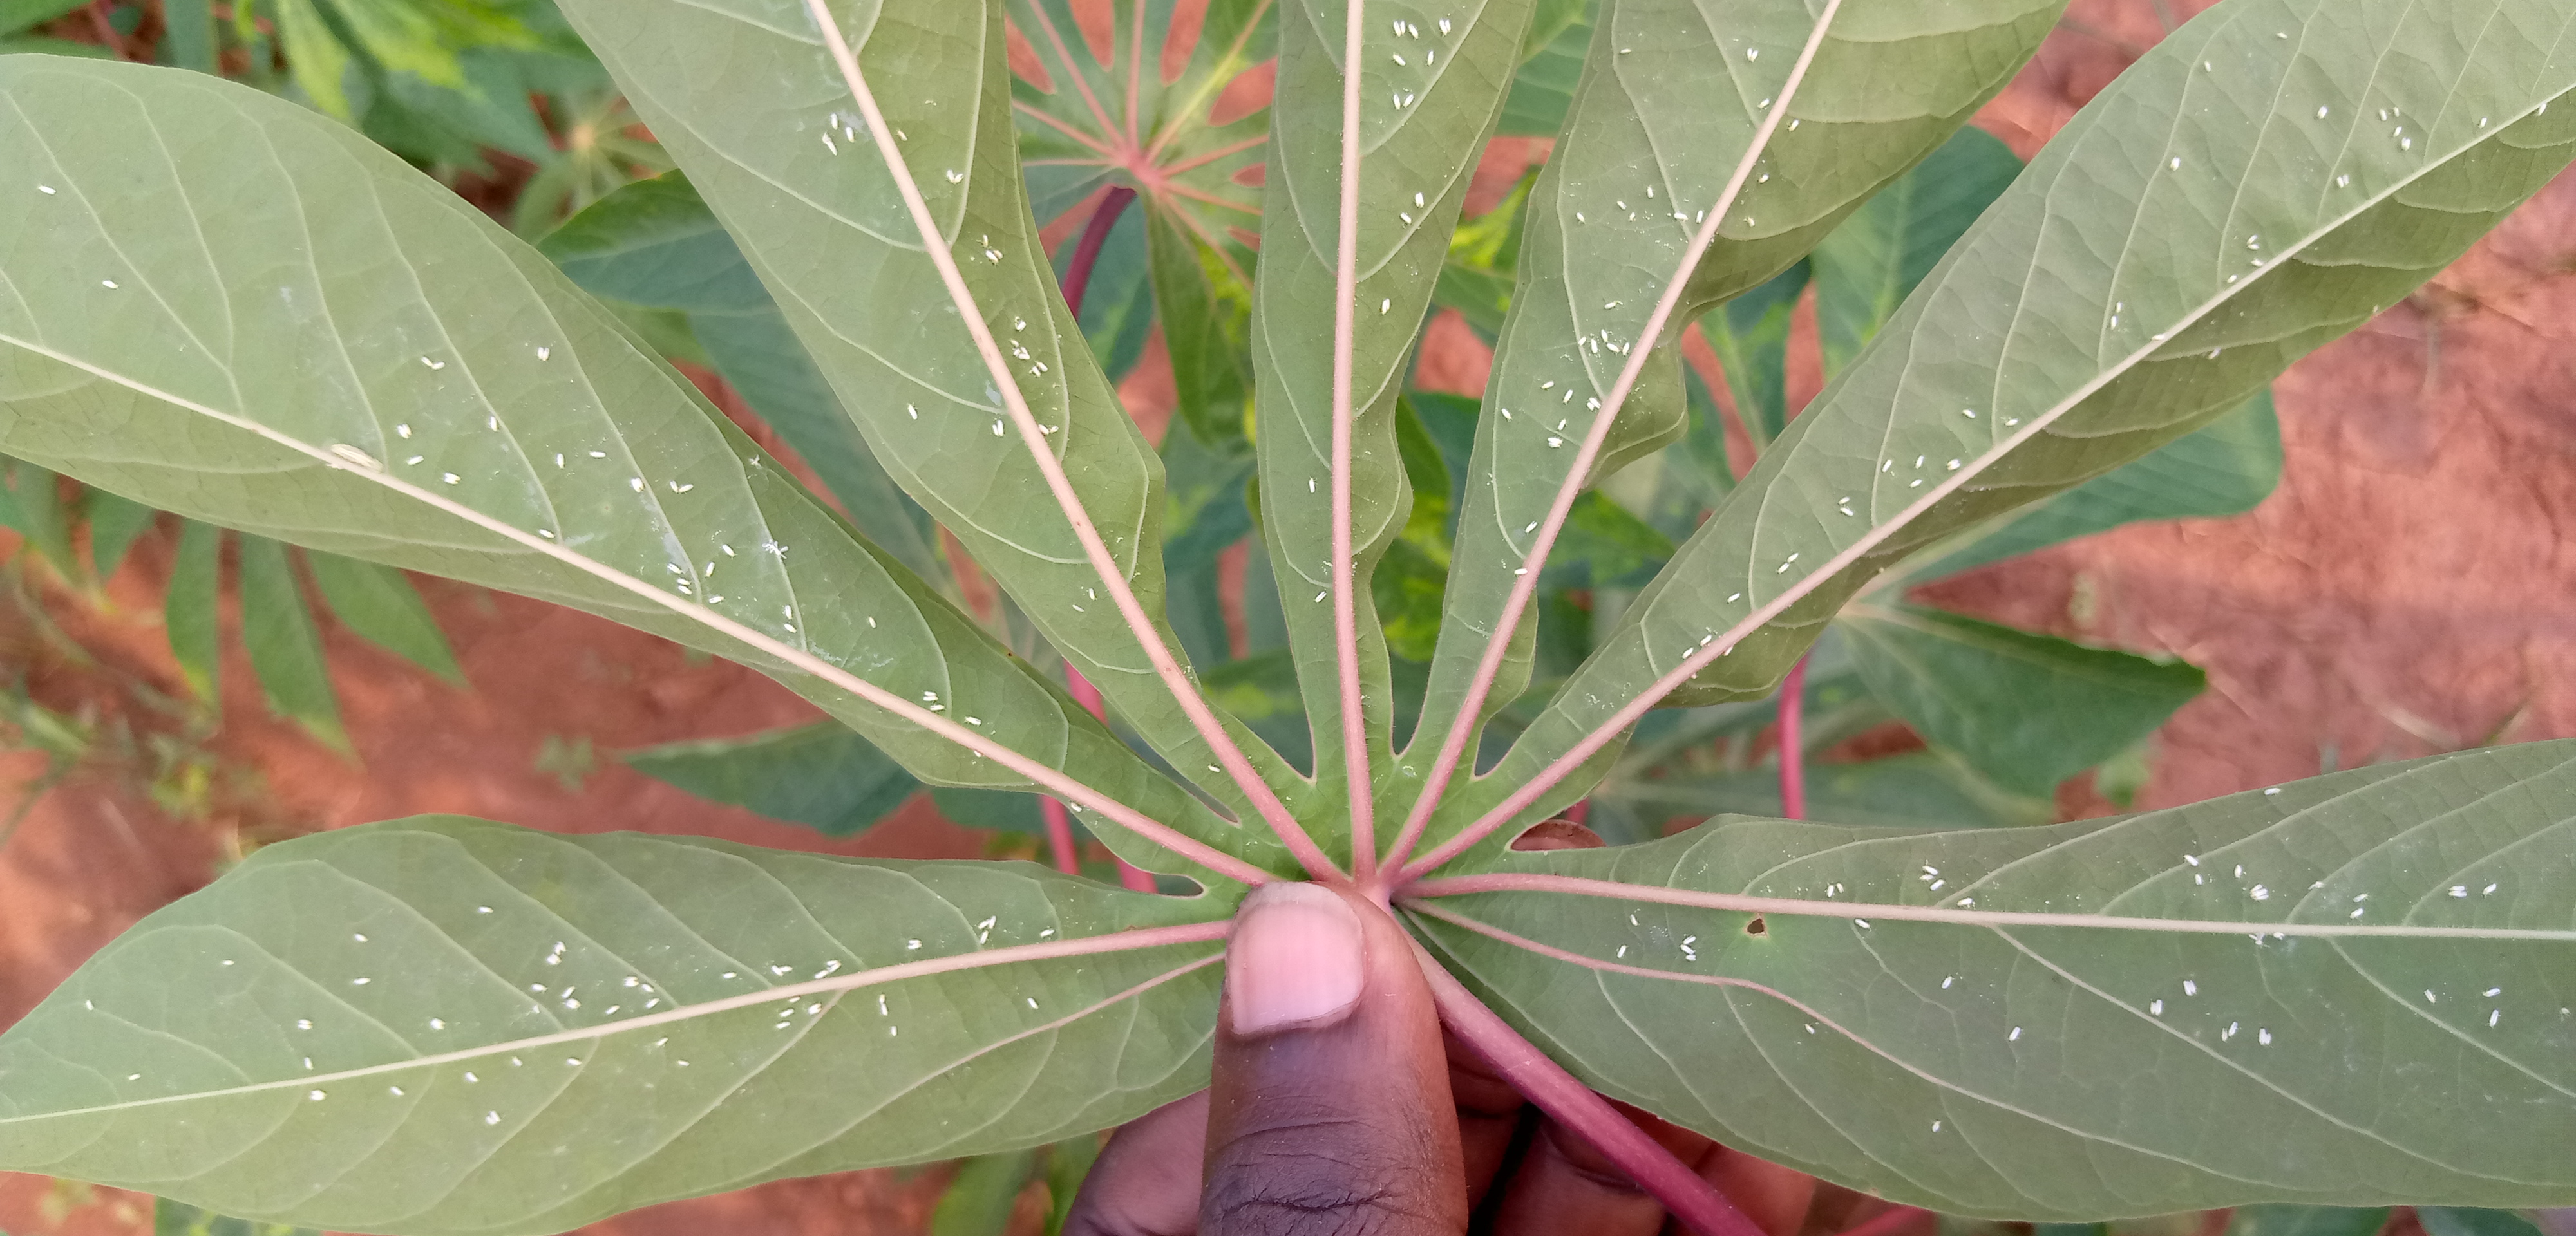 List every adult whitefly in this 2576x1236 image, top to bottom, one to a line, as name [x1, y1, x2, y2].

whitefly [1439, 17, 1455, 37]
whitefly [1400, 17, 1406, 37]
whitefly [1392, 18, 1400, 38]
whitefly [1408, 22, 1419, 40]
whitefly [2276, 30, 2289, 40]
whitefly [1744, 45, 1758, 65]
whitefly [1618, 48, 1633, 56]
whitefly [1425, 50, 1435, 68]
whitefly [1391, 52, 1407, 68]
whitefly [2202, 59, 2213, 73]
whitefly [1403, 89, 1416, 109]
whitefly [1392, 92, 1401, 113]
whitefly [1757, 95, 1772, 109]
whitefly [2536, 101, 2550, 120]
whitefly [2315, 104, 2329, 119]
whitefly [2391, 104, 2400, 118]
whitefly [2376, 107, 2391, 124]
whitefly [829, 111, 840, 131]
whitefly [2477, 115, 2487, 131]
whitefly [1787, 118, 1800, 133]
whitefly [2391, 125, 2404, 138]
whitefly [845, 126, 858, 145]
whitefly [895, 129, 907, 143]
whitefly [821, 132, 839, 158]
whitefly [2399, 136, 2412, 153]
whitefly [2167, 155, 2183, 173]
whitefly [945, 166, 954, 185]
whitefly [954, 171, 967, 186]
whitefly [2334, 171, 2349, 189]
whitefly [1757, 173, 1770, 185]
whitefly [1645, 183, 1658, 200]
whitefly [37, 184, 57, 196]
whitefly [1413, 190, 1426, 211]
whitefly [1615, 199, 1628, 211]
whitefly [1694, 208, 1705, 225]
whitefly [1574, 211, 1586, 225]
whitefly [1628, 211, 1636, 224]
whitefly [1399, 211, 1414, 225]
whitefly [1672, 211, 1689, 222]
whitefly [1744, 214, 1757, 229]
whitefly [980, 233, 990, 248]
whitefly [2244, 233, 2258, 243]
whitefly [2247, 243, 2263, 252]
whitefly [985, 248, 1004, 265]
whitefly [2248, 258, 2263, 268]
whitefly [2225, 272, 2237, 285]
whitefly [100, 278, 122, 293]
whitefly [1379, 295, 1392, 317]
whitefly [2113, 299, 2124, 314]
whitefly [1602, 299, 1620, 311]
whitefly [2369, 303, 2384, 317]
whitefly [1014, 313, 1027, 332]
whitefly [2108, 315, 2119, 332]
whitefly [1600, 328, 1611, 343]
whitefly [2150, 331, 2166, 344]
whitefly [1577, 335, 1587, 348]
whitefly [1589, 337, 1599, 357]
whitefly [1009, 337, 1019, 347]
whitefly [1605, 342, 1620, 355]
whitefly [1621, 342, 1629, 358]
whitefly [536, 344, 552, 362]
whitefly [1020, 346, 1030, 363]
whitefly [2206, 346, 2222, 360]
whitefly [1012, 347, 1020, 359]
whitefly [420, 355, 432, 368]
whitefly [1036, 360, 1052, 374]
whitefly [432, 362, 448, 371]
whitefly [1030, 364, 1041, 379]
whitefly [1540, 380, 1555, 390]
whitefly [1562, 387, 1574, 403]
whitefly [1586, 395, 1603, 411]
whitefly [907, 402, 918, 421]
whitefly [1501, 407, 1512, 420]
whitefly [1962, 407, 1976, 420]
whitefly [489, 413, 500, 433]
whitefly [990, 417, 1004, 439]
whitefly [1555, 418, 1569, 432]
whitefly [2002, 418, 2018, 428]
whitefly [396, 422, 413, 440]
whitefly [1037, 423, 1049, 437]
whitefly [1050, 424, 1060, 434]
whitefly [1546, 436, 1564, 449]
whitefly [587, 449, 607, 460]
whitefly [554, 452, 569, 470]
whitefly [406, 453, 426, 467]
whitefly [1913, 454, 1924, 470]
whitefly [748, 454, 764, 471]
whitefly [1879, 456, 1892, 474]
whitefly [1946, 457, 1962, 471]
whitefly [443, 469, 462, 486]
whitefly [630, 474, 645, 493]
whitefly [1307, 476, 1318, 494]
whitefly [670, 477, 679, 494]
whitefly [1908, 478, 1923, 491]
whitefly [679, 481, 694, 493]
whitefly [1836, 496, 1852, 505]
whitefly [1837, 506, 1854, 518]
whitefly [1524, 518, 1539, 535]
whitefly [536, 526, 556, 540]
whitefly [761, 537, 790, 559]
whitefly [721, 542, 740, 557]
whitefly [1786, 551, 1800, 563]
whitefly [703, 560, 719, 577]
whitefly [1777, 562, 1793, 576]
whitefly [666, 563, 685, 575]
whitefly [1513, 565, 1530, 577]
whitefly [674, 576, 693, 586]
whitefly [677, 585, 695, 596]
whitefly [1087, 586, 1098, 601]
whitefly [1726, 590, 1742, 606]
whitefly [1314, 590, 1327, 604]
whitefly [708, 593, 726, 604]
whitefly [1071, 602, 1084, 614]
whitefly [783, 603, 795, 621]
whitefly [866, 615, 878, 629]
whitefly [784, 622, 798, 635]
whitefly [1699, 634, 1712, 647]
whitefly [1681, 646, 1694, 661]
whitefly [922, 689, 940, 701]
whitefly [927, 702, 946, 712]
whitefly [964, 714, 983, 727]
whitefly [1206, 763, 1223, 774]
whitefly [2263, 786, 2282, 796]
whitefly [1070, 800, 1084, 814]
whitefly [2181, 851, 2199, 868]
whitefly [2233, 863, 2243, 879]
whitefly [1921, 863, 1938, 876]
whitefly [2193, 873, 2206, 887]
whitefly [1918, 874, 1933, 883]
whitefly [2306, 877, 2324, 892]
whitefly [1928, 878, 1949, 891]
whitefly [1835, 881, 1845, 894]
whitefly [2248, 882, 2269, 902]
whitefly [2481, 882, 2501, 897]
whitefly [1824, 883, 1834, 899]
whitefly [2445, 883, 2470, 900]
whitefly [2353, 892, 2369, 904]
whitefly [1955, 896, 1975, 908]
whitefly [476, 904, 495, 915]
whitefly [2349, 906, 2366, 921]
whitefly [1627, 912, 1640, 928]
whitefly [976, 915, 1001, 929]
whitefly [1853, 916, 1873, 930]
whitefly [1038, 926, 1056, 939]
whitefly [353, 929, 370, 946]
whitefly [979, 930, 989, 946]
whitefly [2272, 930, 2286, 941]
whitefly [2248, 932, 2266, 946]
whitefly [1681, 933, 1698, 945]
whitefly [907, 938, 925, 950]
whitefly [551, 939, 571, 956]
whitefly [1617, 942, 1629, 960]
whitefly [1680, 944, 1696, 955]
whitefly [544, 951, 562, 966]
whitefly [1685, 954, 1698, 963]
whitefly [218, 955, 236, 969]
whitefly [825, 958, 844, 973]
whitefly [769, 960, 793, 982]
whitefly [721, 968, 739, 981]
whitefly [814, 969, 828, 980]
whitefly [623, 971, 639, 990]
whitefly [1940, 973, 1955, 990]
whitefly [352, 976, 374, 991]
whitefly [2181, 978, 2199, 997]
whitefly [641, 980, 656, 995]
whitefly [530, 980, 550, 996]
whitefly [562, 981, 578, 997]
whitefly [2483, 986, 2501, 998]
whitefly [2424, 988, 2438, 1006]
whitefly [878, 991, 885, 1002]
whitefly [645, 996, 659, 1013]
whitefly [83, 997, 95, 1013]
whitefly [1027, 997, 1040, 1010]
whitefly [2148, 997, 2163, 1016]
whitefly [565, 997, 582, 1013]
whitefly [807, 1000, 825, 1016]
whitefly [880, 1001, 889, 1016]
whitefly [604, 1002, 621, 1016]
whitefly [775, 1006, 797, 1019]
whitefly [2488, 1008, 2503, 1026]
whitefly [428, 1014, 447, 1032]
whitefly [294, 1018, 316, 1033]
whitefly [775, 1018, 791, 1031]
whitefly [2228, 1020, 2239, 1038]
whitefly [1803, 1022, 1817, 1035]
whitefly [889, 1023, 901, 1037]
whitefly [2007, 1024, 2025, 1042]
whitefly [2258, 1025, 2273, 1048]
whitefly [2221, 1026, 2228, 1043]
whitefly [654, 1035, 672, 1048]
whitefly [301, 1054, 317, 1072]
whitefly [510, 1054, 527, 1069]
whitefly [565, 1056, 583, 1071]
whitefly [675, 1057, 692, 1069]
whitefly [464, 1067, 481, 1085]
whitefly [126, 1069, 146, 1085]
whitefly [388, 1083, 410, 1100]
whitefly [308, 1087, 327, 1105]
whitefly [486, 1108, 504, 1128]
whitefly [1928, 1119, 1944, 1136]